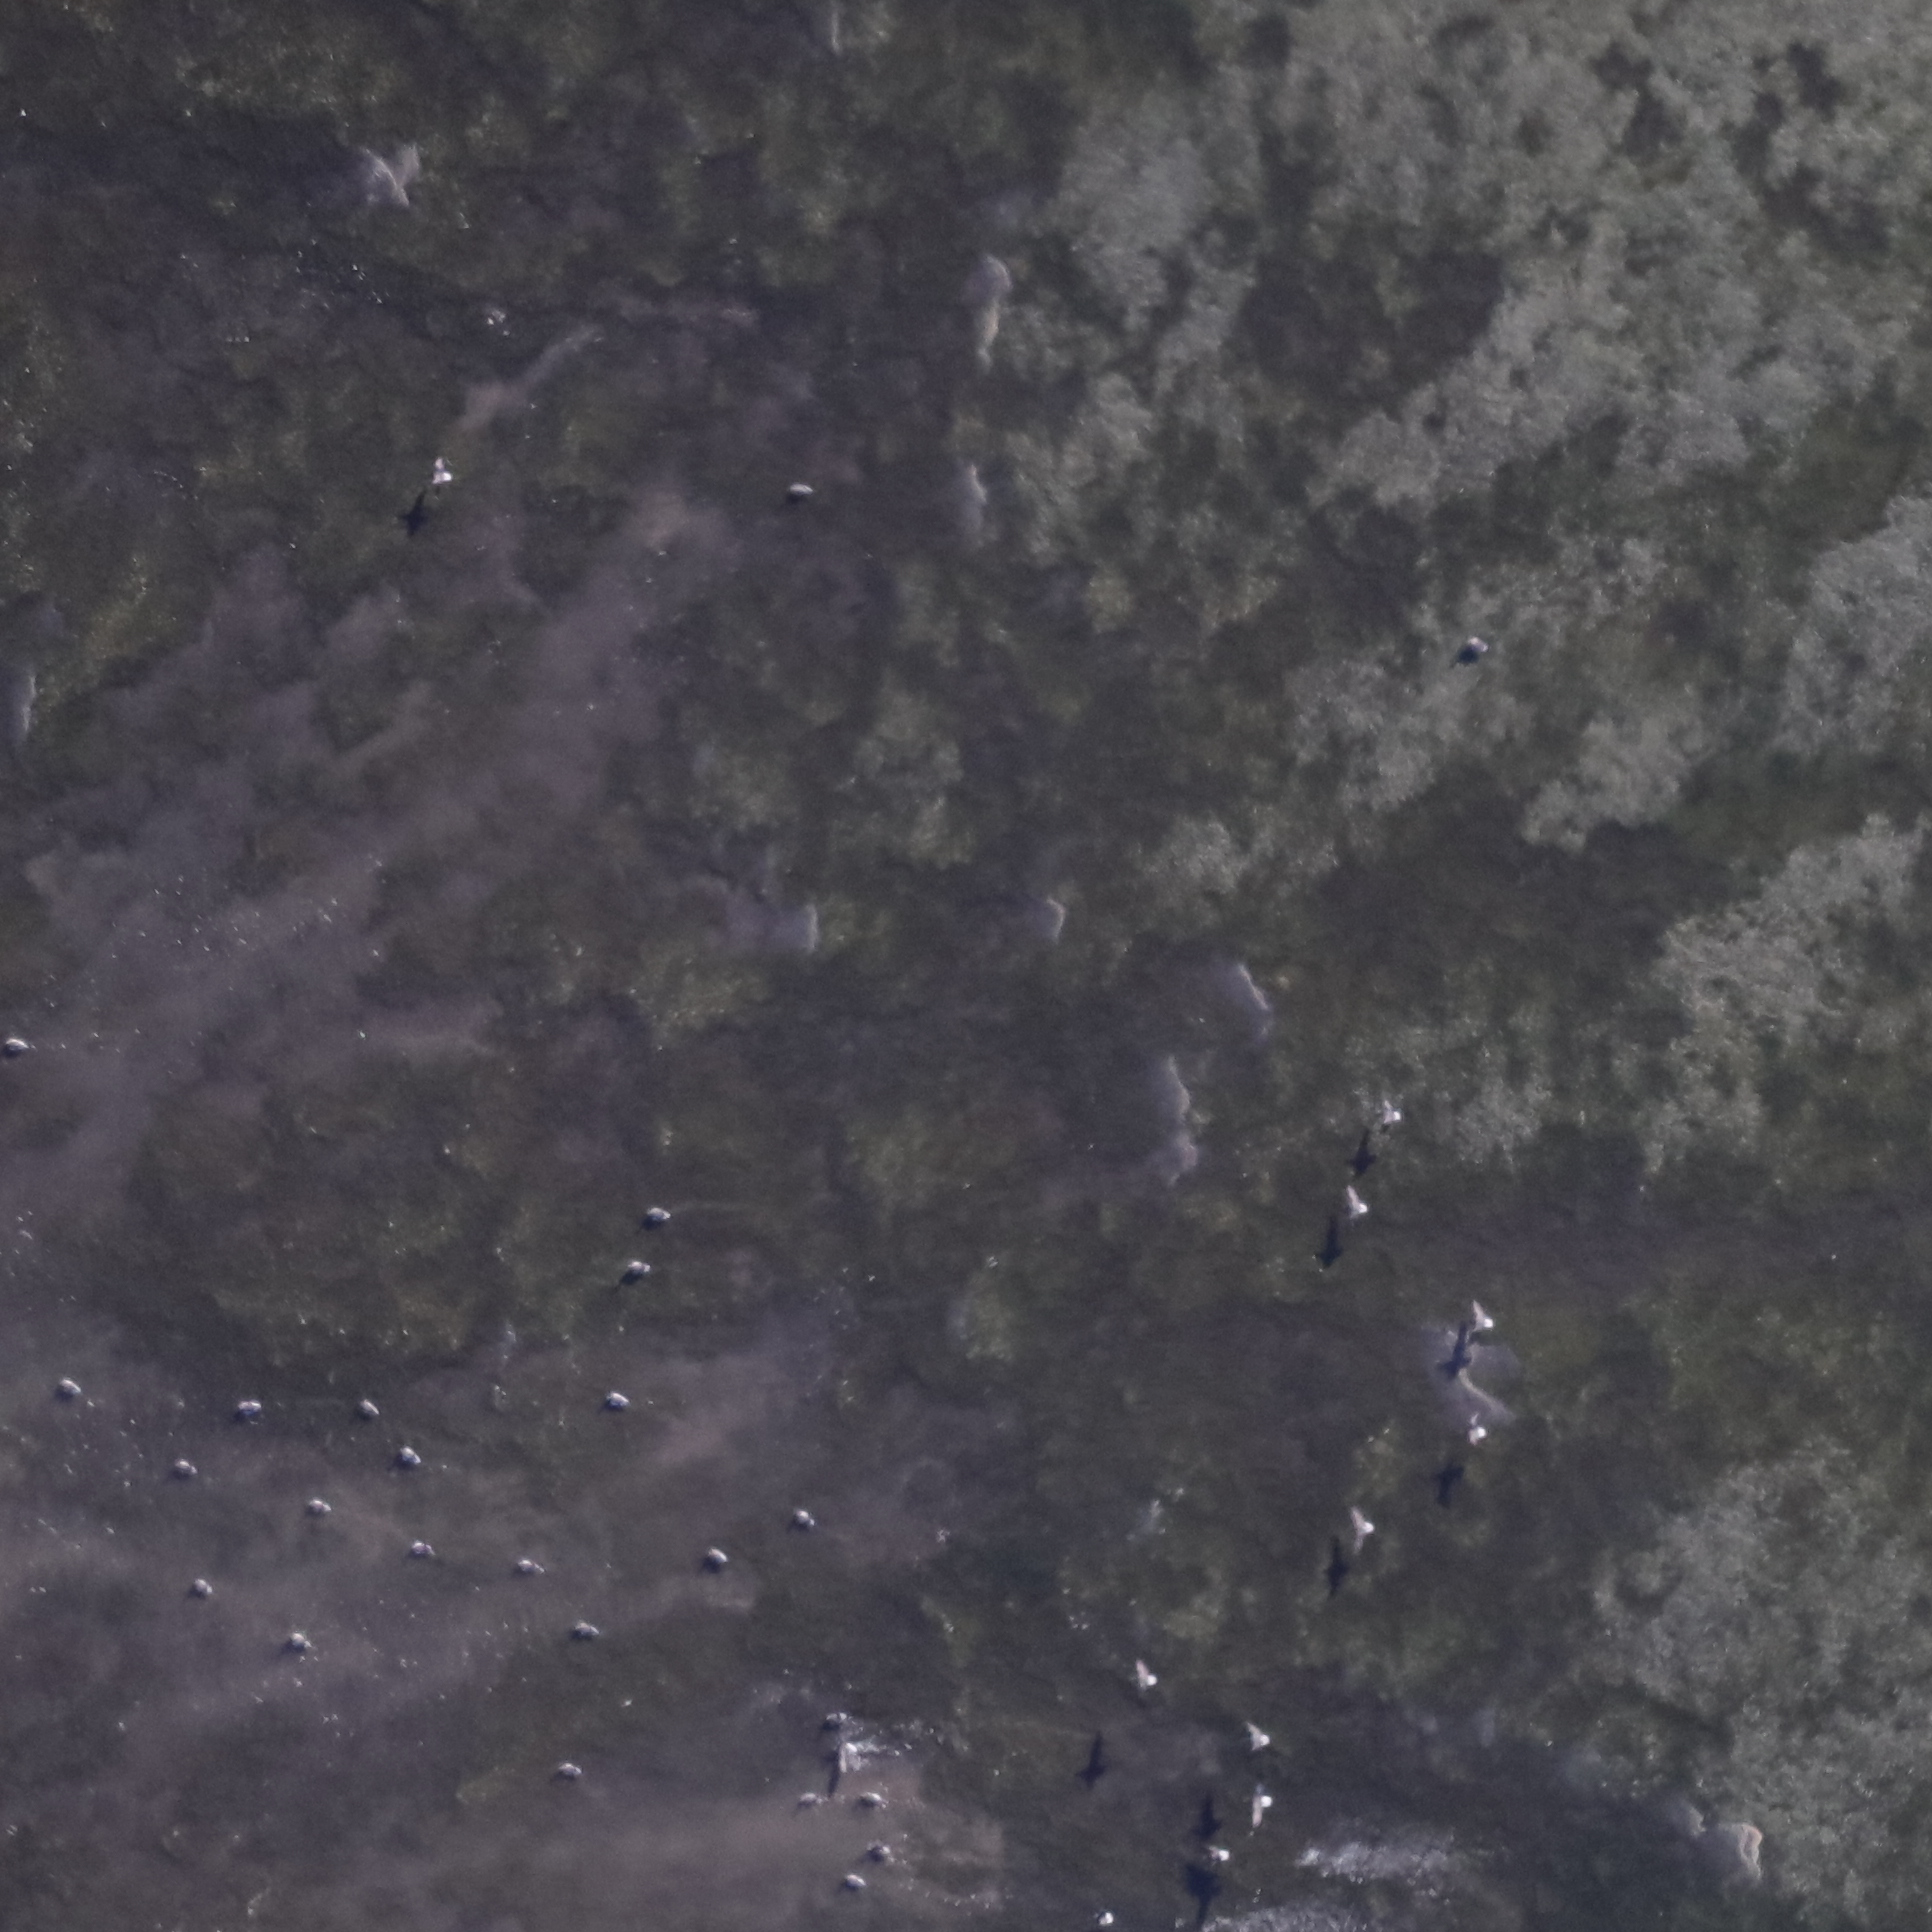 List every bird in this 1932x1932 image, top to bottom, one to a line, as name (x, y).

brant (439, 474)
brant (799, 489)
brant (1480, 648)
brant (18, 1045)
brant (1388, 1116)
brant (1360, 1207)
brant (661, 1212)
brant (641, 1264)
brant (1483, 1323)
brant (69, 1387)
brant (617, 1397)
brant (366, 1407)
brant (241, 1412)
brant (1472, 1433)
brant (409, 1460)
brant (190, 1466)
brant (320, 1512)
brant (800, 1522)
brant (1362, 1529)
brant (428, 1547)
brant (526, 1562)
brant (720, 1563)
brant (208, 1588)
brant (589, 1631)
brant (297, 1640)
brant (1141, 1676)
brant (833, 1722)
brant (1257, 1739)
brant (843, 1754)
brant (572, 1769)
brant (816, 1799)
brant (873, 1803)
brant (1257, 1804)
brant (877, 1847)
brant (1218, 1854)
brant (852, 1879)
brant (1105, 1918)